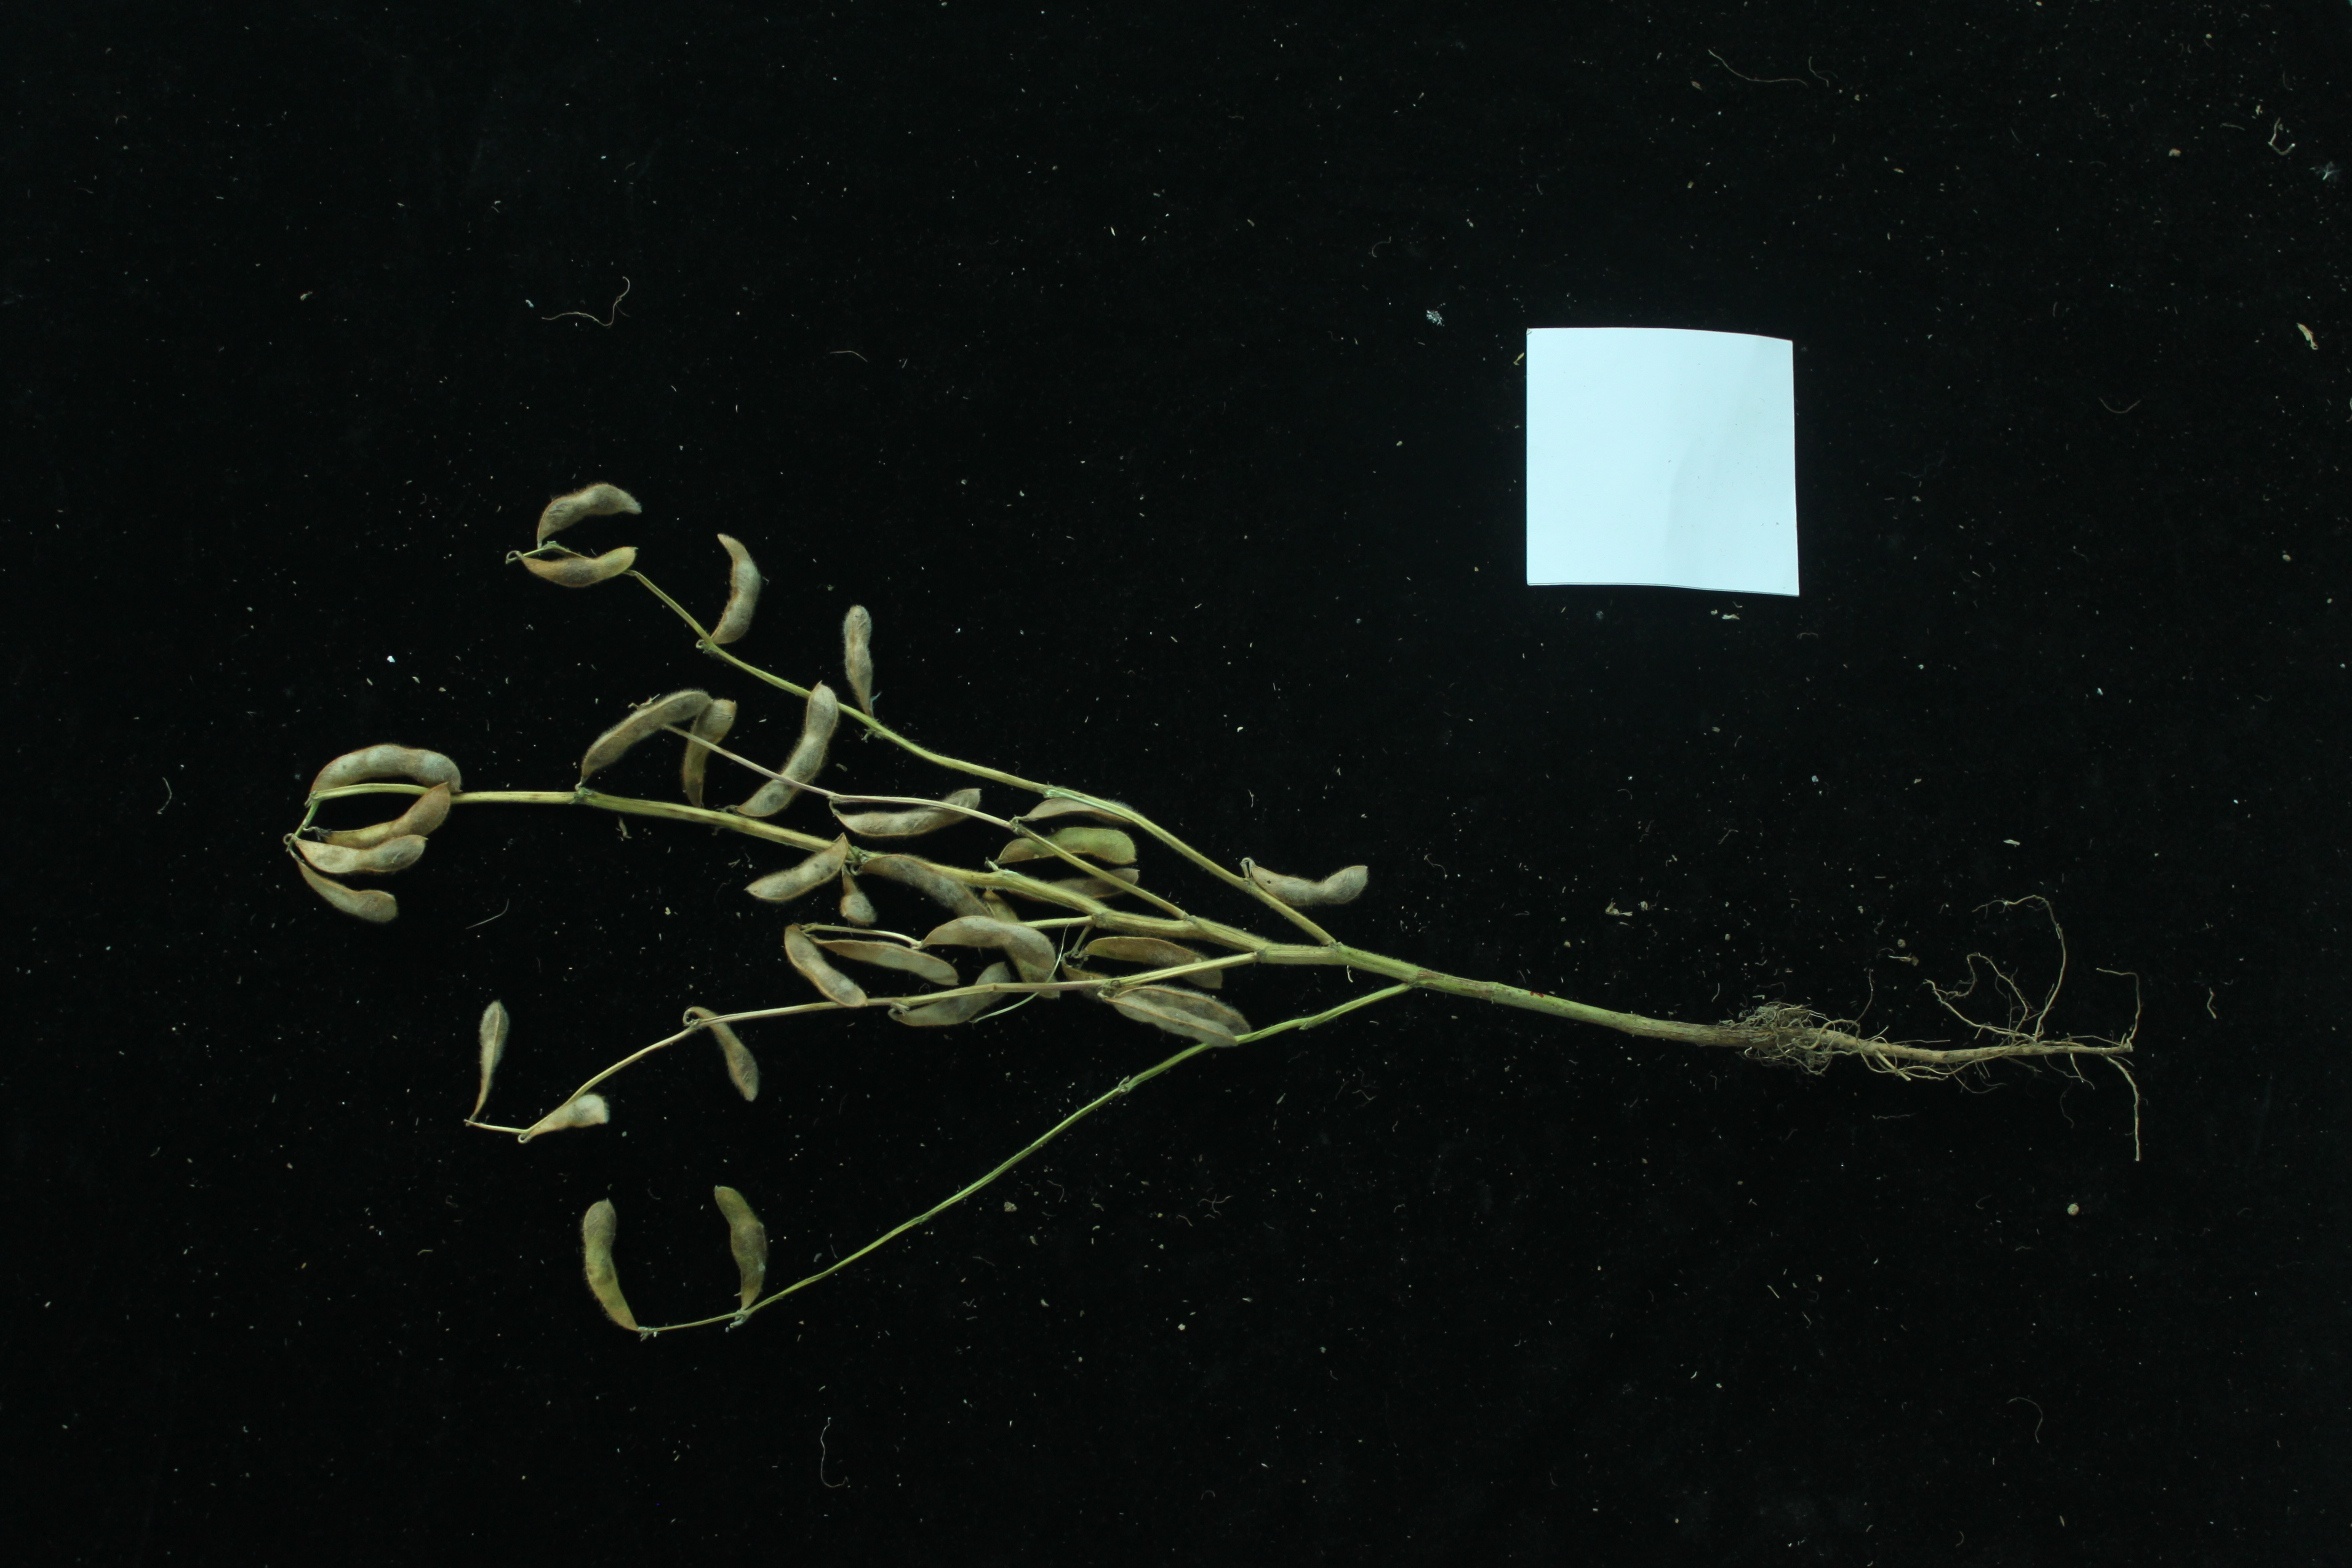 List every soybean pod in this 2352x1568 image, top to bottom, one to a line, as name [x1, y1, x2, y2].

soybean pod [536, 484, 641, 548]
soybean pod [711, 535, 760, 644]
soybean pod [515, 546, 637, 587]
soybean pod [842, 606, 873, 716]
soybean pod [731, 683, 838, 817]
soybean pod [580, 689, 712, 785]
soybean pod [683, 699, 736, 807]
soybean pod [313, 744, 460, 794]
soybean pod [313, 783, 450, 848]
soybean pod [830, 788, 980, 838]
soybean pod [1019, 797, 1125, 824]
soybean pod [997, 828, 1134, 866]
soybean pod [291, 834, 425, 874]
soybean pod [743, 835, 848, 902]
soybean pod [290, 849, 396, 923]
soybean pod [858, 855, 991, 917]
soybean pod [1249, 861, 1367, 908]
soybean pod [840, 868, 876, 930]
soybean pod [1049, 868, 1139, 900]
soybean pod [983, 889, 1059, 999]
soybean pod [922, 916, 1056, 970]
soybean pod [783, 926, 867, 1008]
soybean pod [1074, 936, 1222, 988]
soybean pod [816, 941, 958, 986]
soybean pod [896, 962, 1009, 1026]
soybean pod [1112, 987, 1253, 1038]
soybean pod [1111, 997, 1235, 1047]
soybean pod [471, 1000, 509, 1120]
soybean pod [689, 1008, 759, 1101]
soybean pod [525, 1093, 607, 1142]
soybean pod [713, 1184, 768, 1311]
soybean pod [581, 1197, 655, 1333]